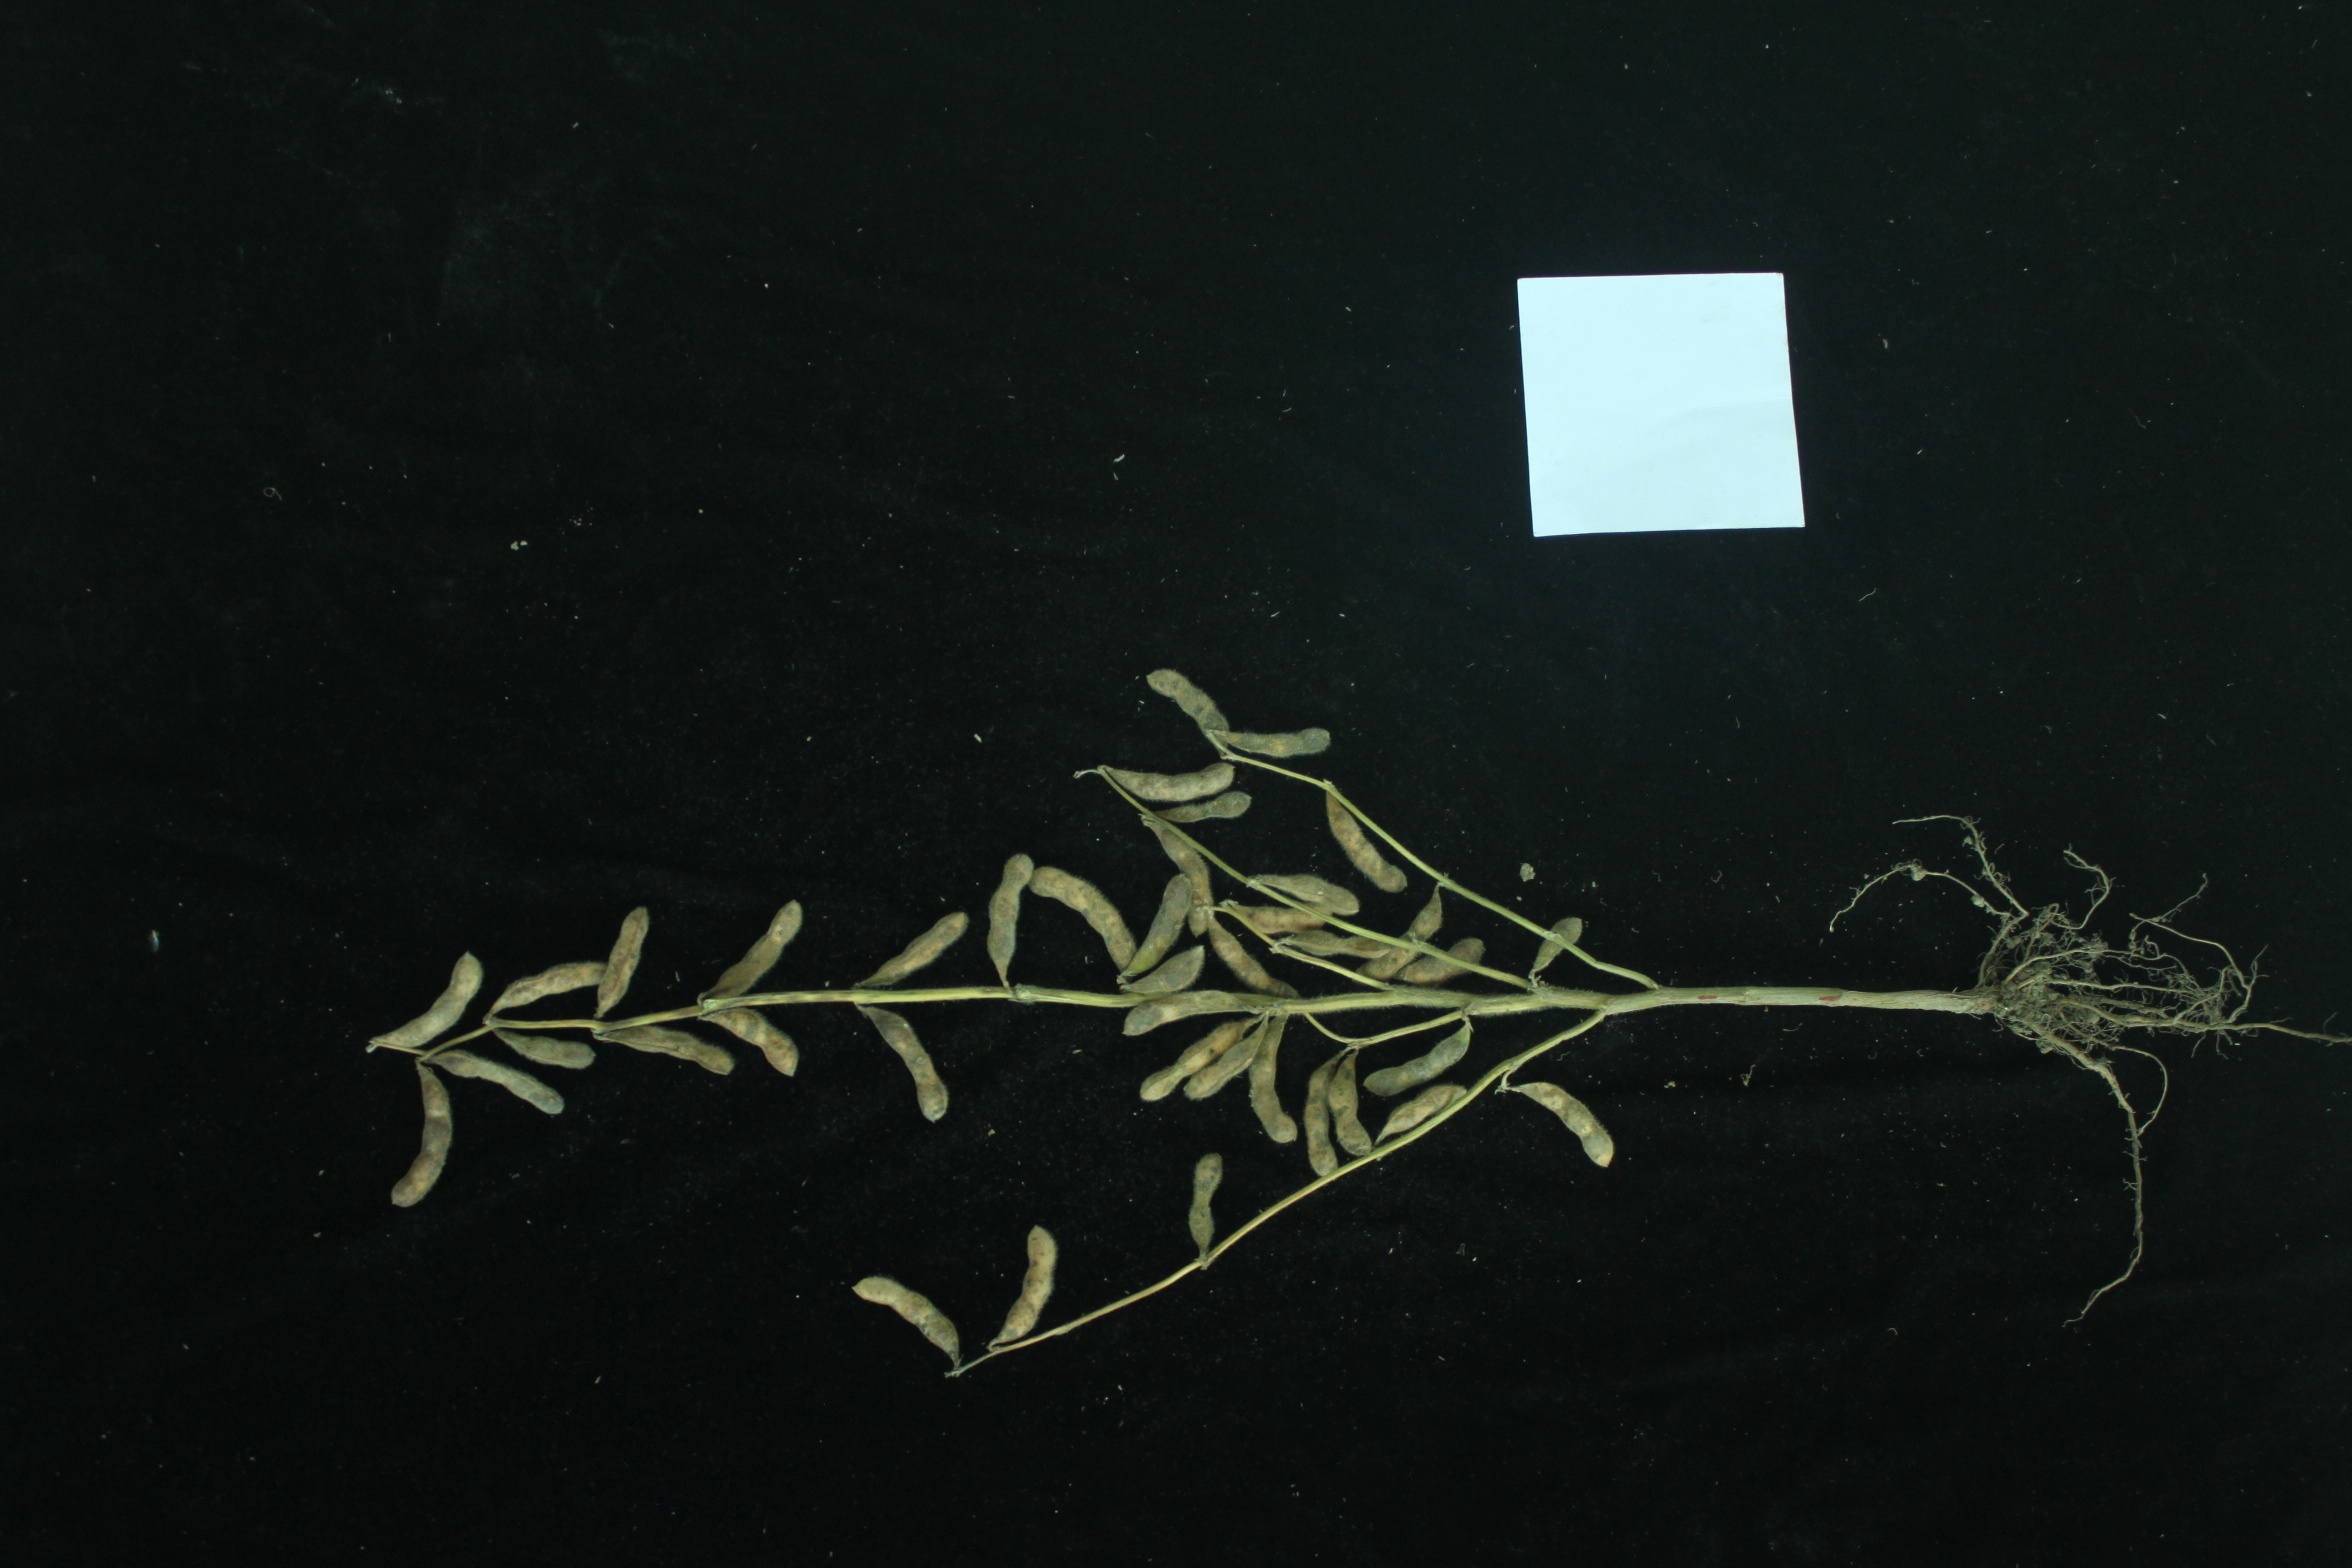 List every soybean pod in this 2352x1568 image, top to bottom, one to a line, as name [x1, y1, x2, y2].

soybean pod [1147, 670, 1227, 751]
soybean pod [1214, 730, 1329, 758]
soybean pod [1108, 764, 1233, 801]
soybean pod [1156, 794, 1249, 823]
soybean pod [1328, 797, 1407, 891]
soybean pod [1149, 822, 1211, 936]
soybean pod [987, 856, 1033, 981]
soybean pod [1029, 869, 1134, 970]
soybean pod [1121, 875, 1194, 975]
soybean pod [1255, 876, 1358, 916]
soybean pod [1361, 891, 1438, 978]
soybean pod [709, 902, 802, 994]
soybean pod [1232, 905, 1331, 934]
soybean pod [598, 908, 646, 1015]
soybean pod [1208, 913, 1293, 995]
soybean pod [859, 914, 965, 987]
soybean pod [1534, 918, 1581, 974]
soybean pod [1281, 933, 1393, 957]
soybean pod [1391, 941, 1483, 983]
soybean pod [1122, 946, 1203, 994]
soybean pod [372, 955, 480, 1046]
soybean pod [491, 966, 607, 1013]
soybean pod [1122, 993, 1247, 1036]
soybean pod [861, 1009, 946, 1120]
soybean pod [702, 1010, 797, 1074]
soybean pod [1249, 1015, 1295, 1143]
soybean pod [1139, 1021, 1250, 1100]
soybean pod [1183, 1021, 1266, 1100]
soybean pod [1362, 1024, 1470, 1097]
soybean pod [599, 1029, 733, 1074]
soybean pod [493, 1031, 593, 1069]
soybean pod [1327, 1052, 1371, 1157]
soybean pod [430, 1053, 563, 1114]
soybean pod [1305, 1054, 1341, 1176]
soybean pod [391, 1066, 450, 1207]
soybean pod [1509, 1083, 1612, 1166]
soybean pod [1376, 1087, 1467, 1141]
soybean pod [1190, 1154, 1222, 1253]
soybean pod [995, 1227, 1056, 1342]
soybean pod [850, 1277, 958, 1363]